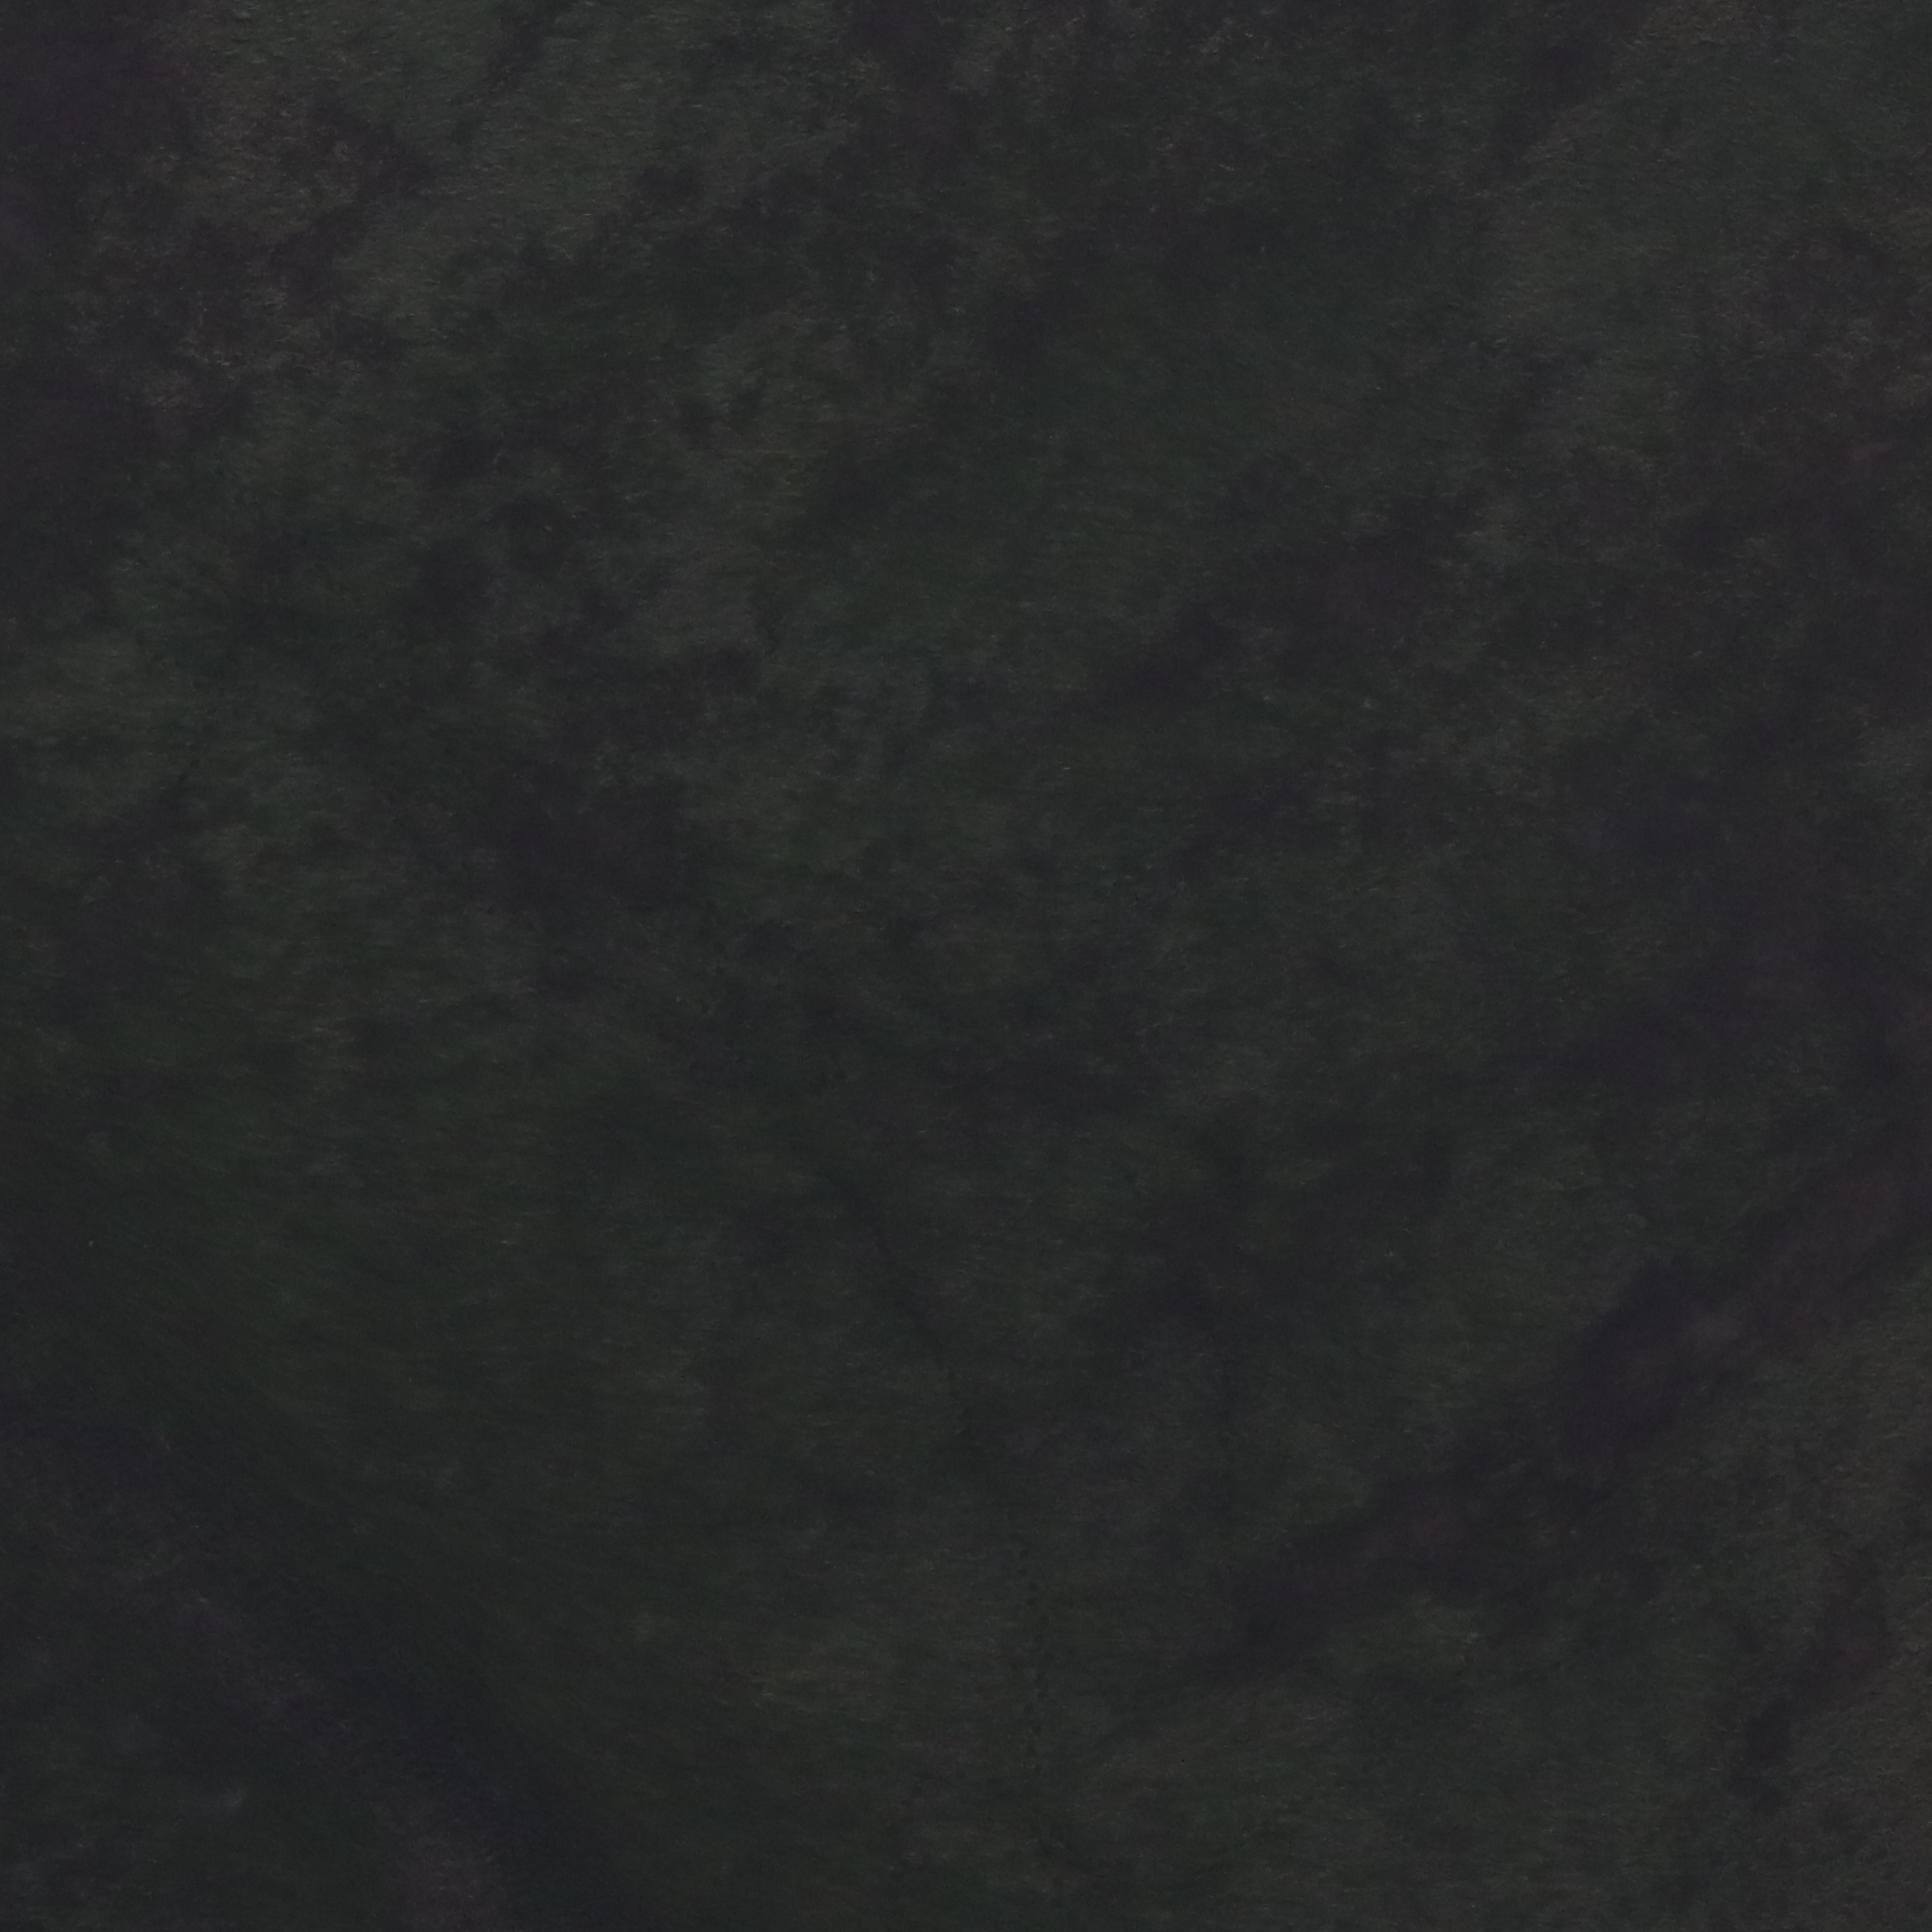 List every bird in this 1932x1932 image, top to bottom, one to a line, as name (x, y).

None